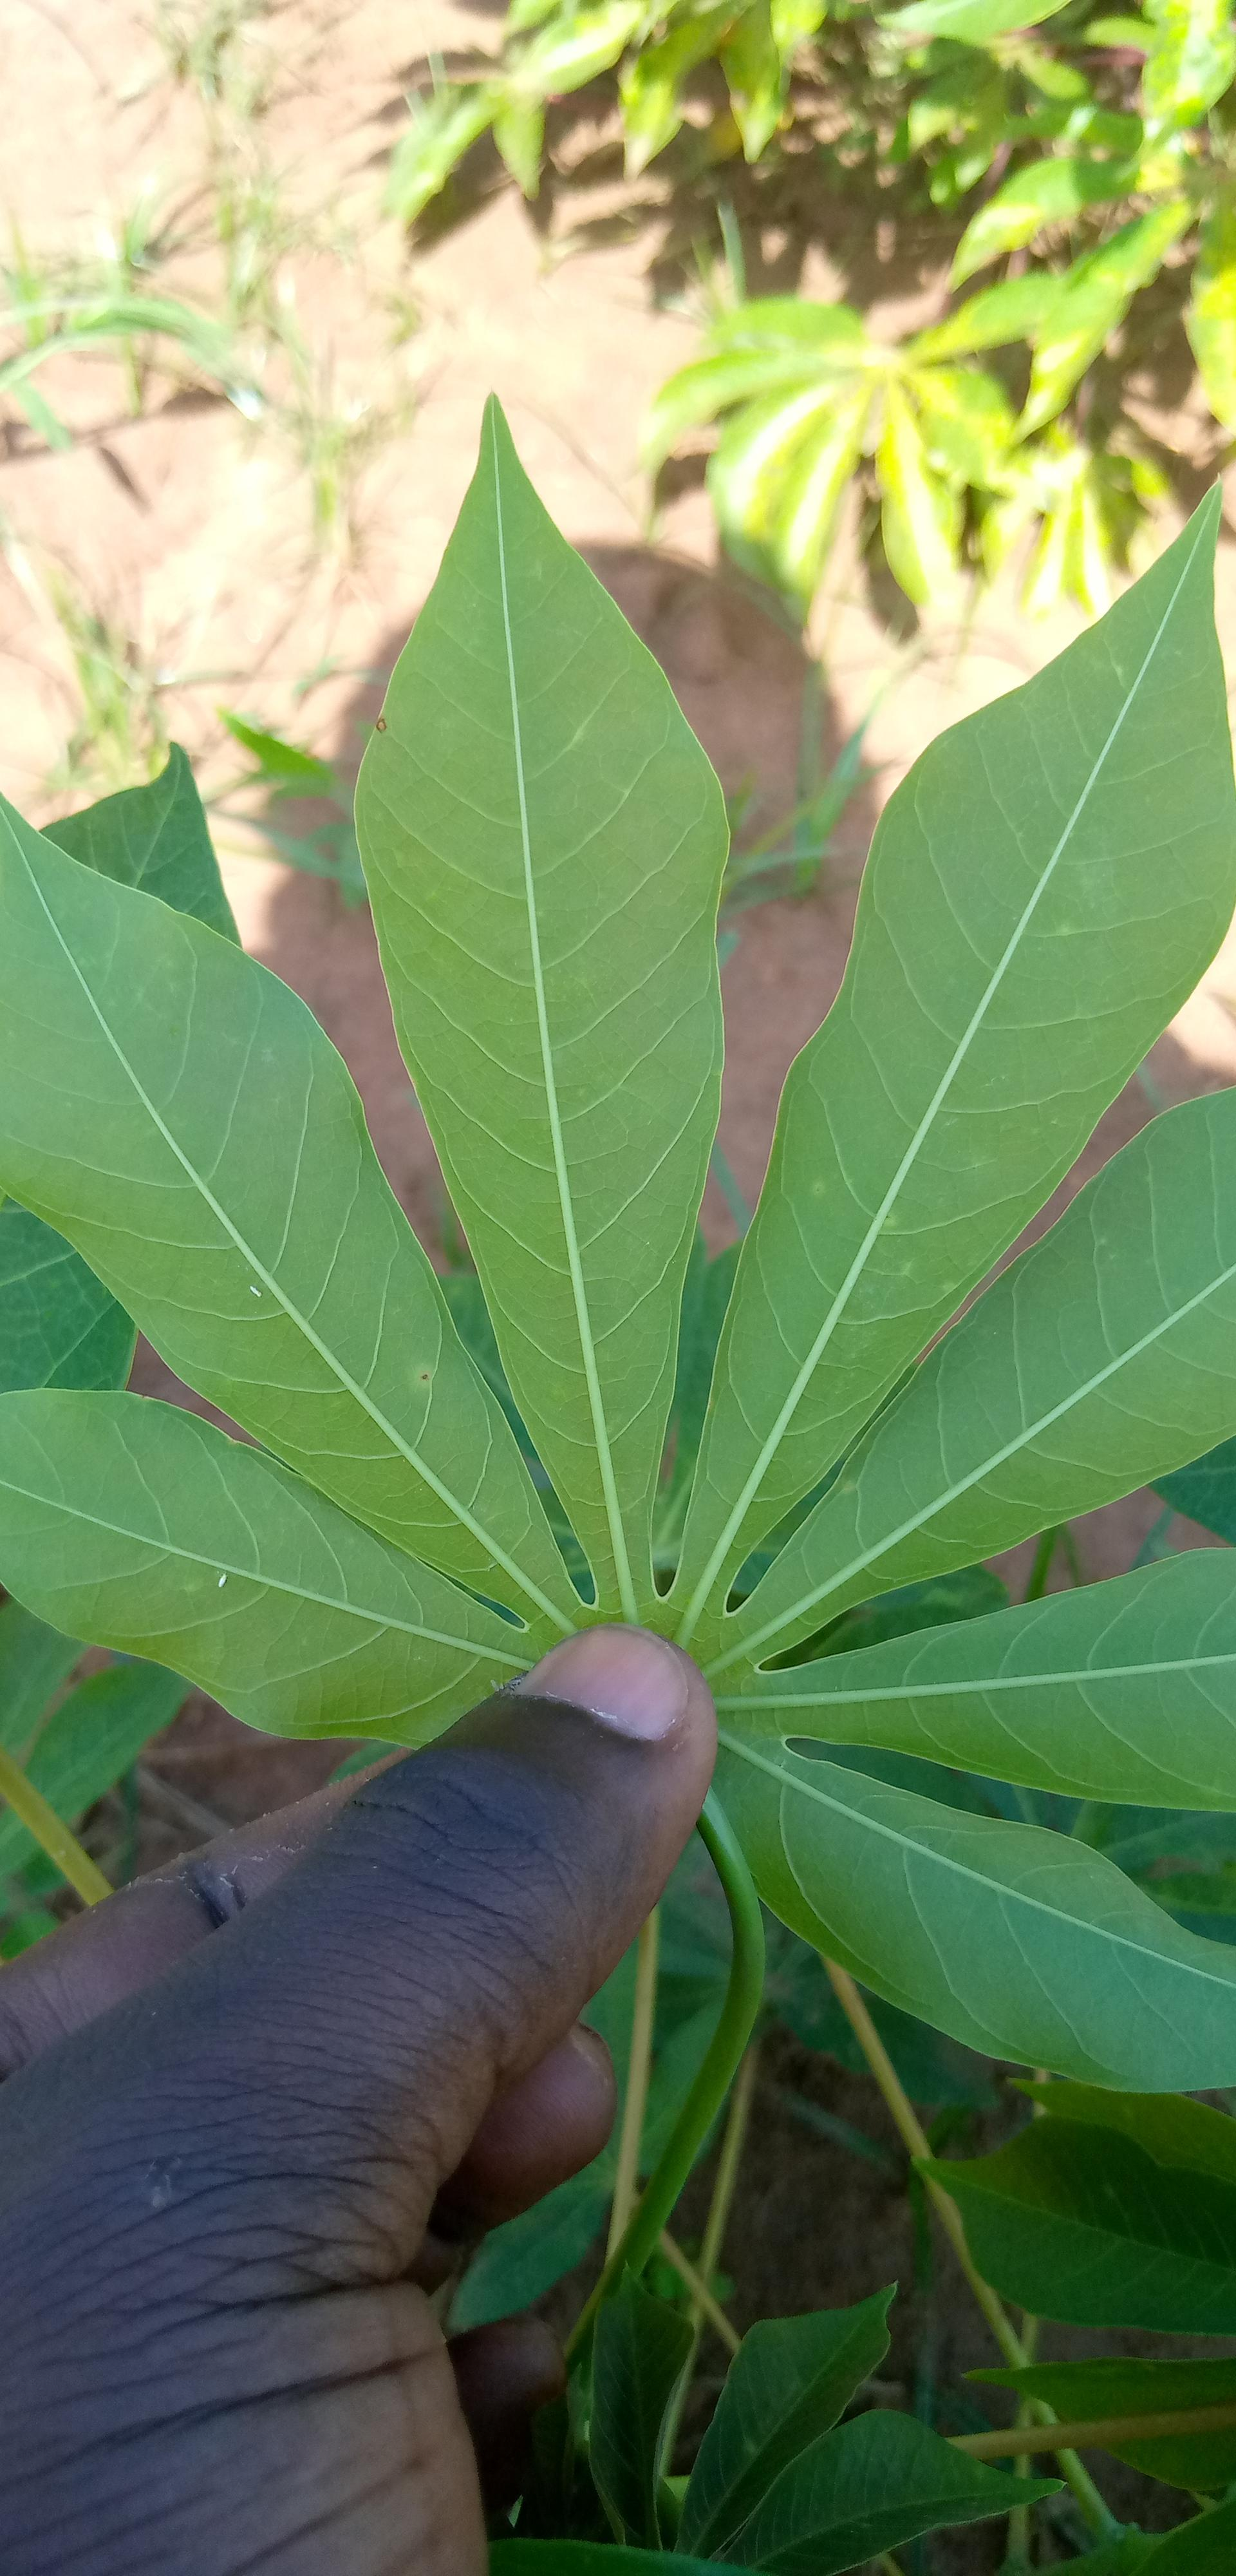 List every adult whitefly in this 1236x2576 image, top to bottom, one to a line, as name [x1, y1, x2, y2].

whitefly [247, 1282, 264, 1300]
whitefly [216, 1571, 230, 1591]